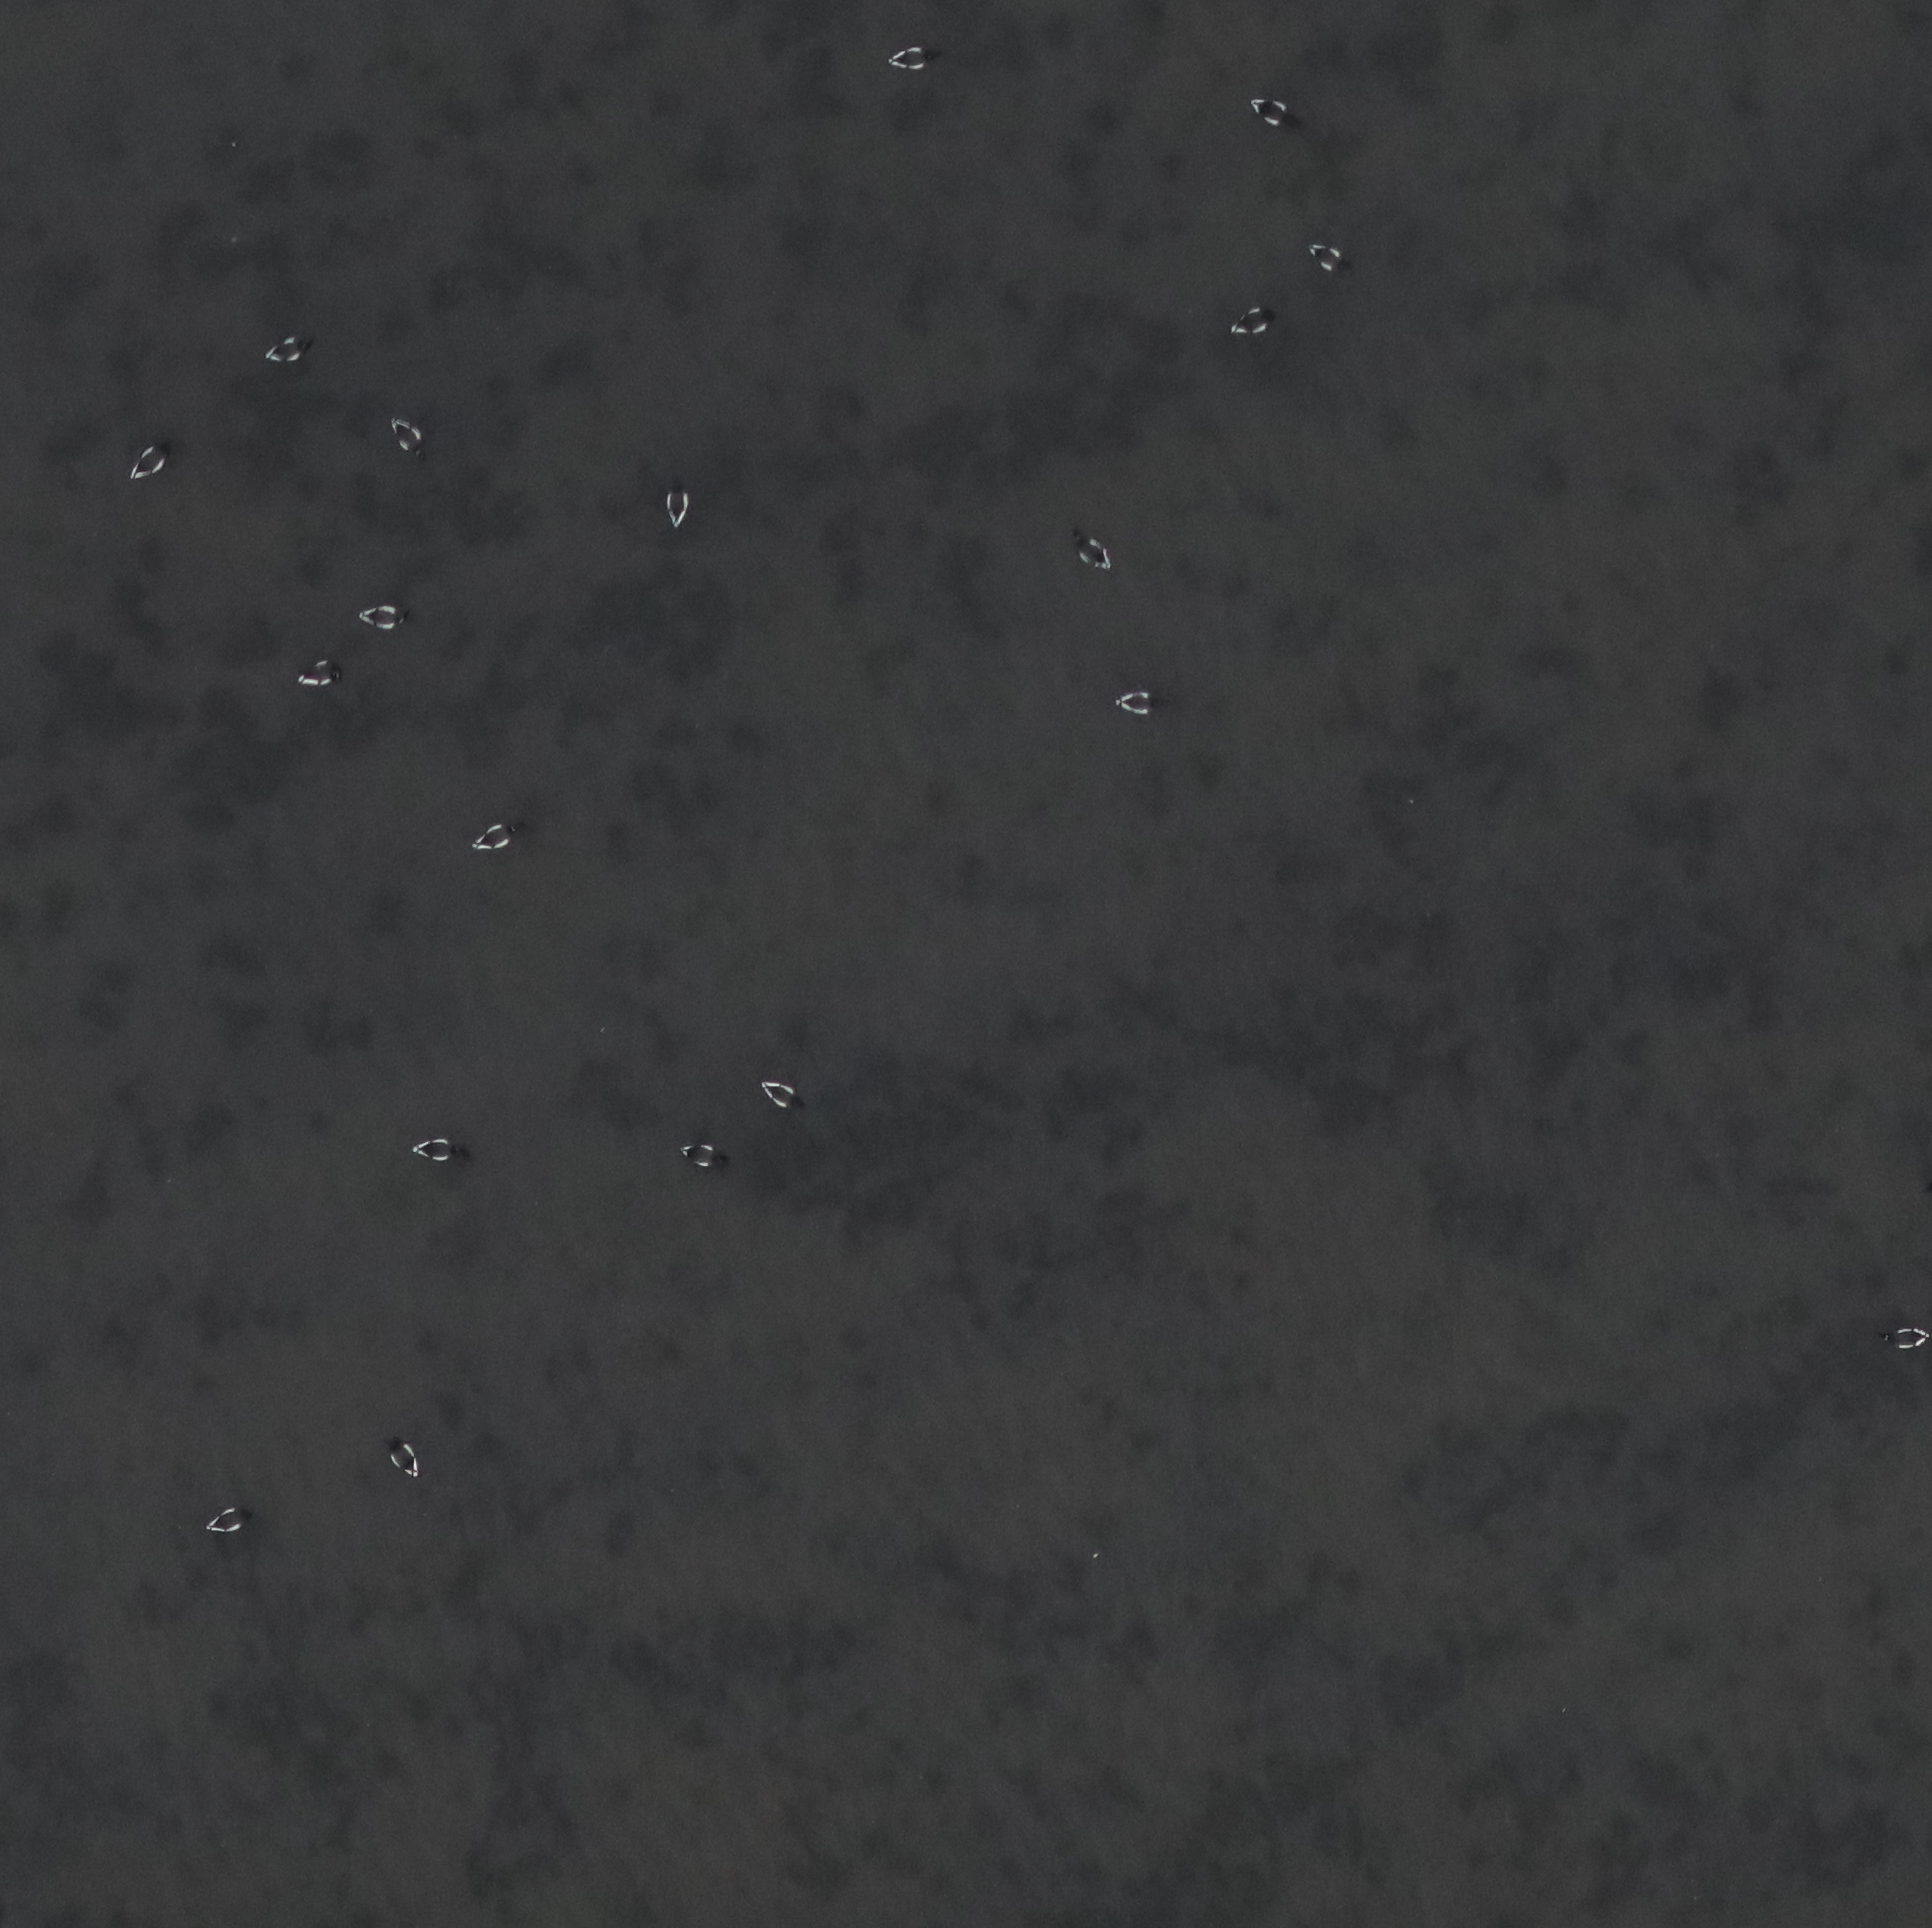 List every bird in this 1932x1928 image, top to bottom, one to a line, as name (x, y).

brant (914, 60)
brant (1271, 110)
brant (1328, 255)
brant (1252, 321)
brant (286, 349)
brant (408, 437)
brant (149, 460)
brant (677, 504)
brant (1092, 553)
brant (384, 617)
brant (324, 675)
brant (1132, 702)
brant (492, 836)
brant (780, 1096)
brant (438, 1151)
brant (703, 1156)
brant (1907, 1339)
brant (401, 1458)
brant (227, 1521)